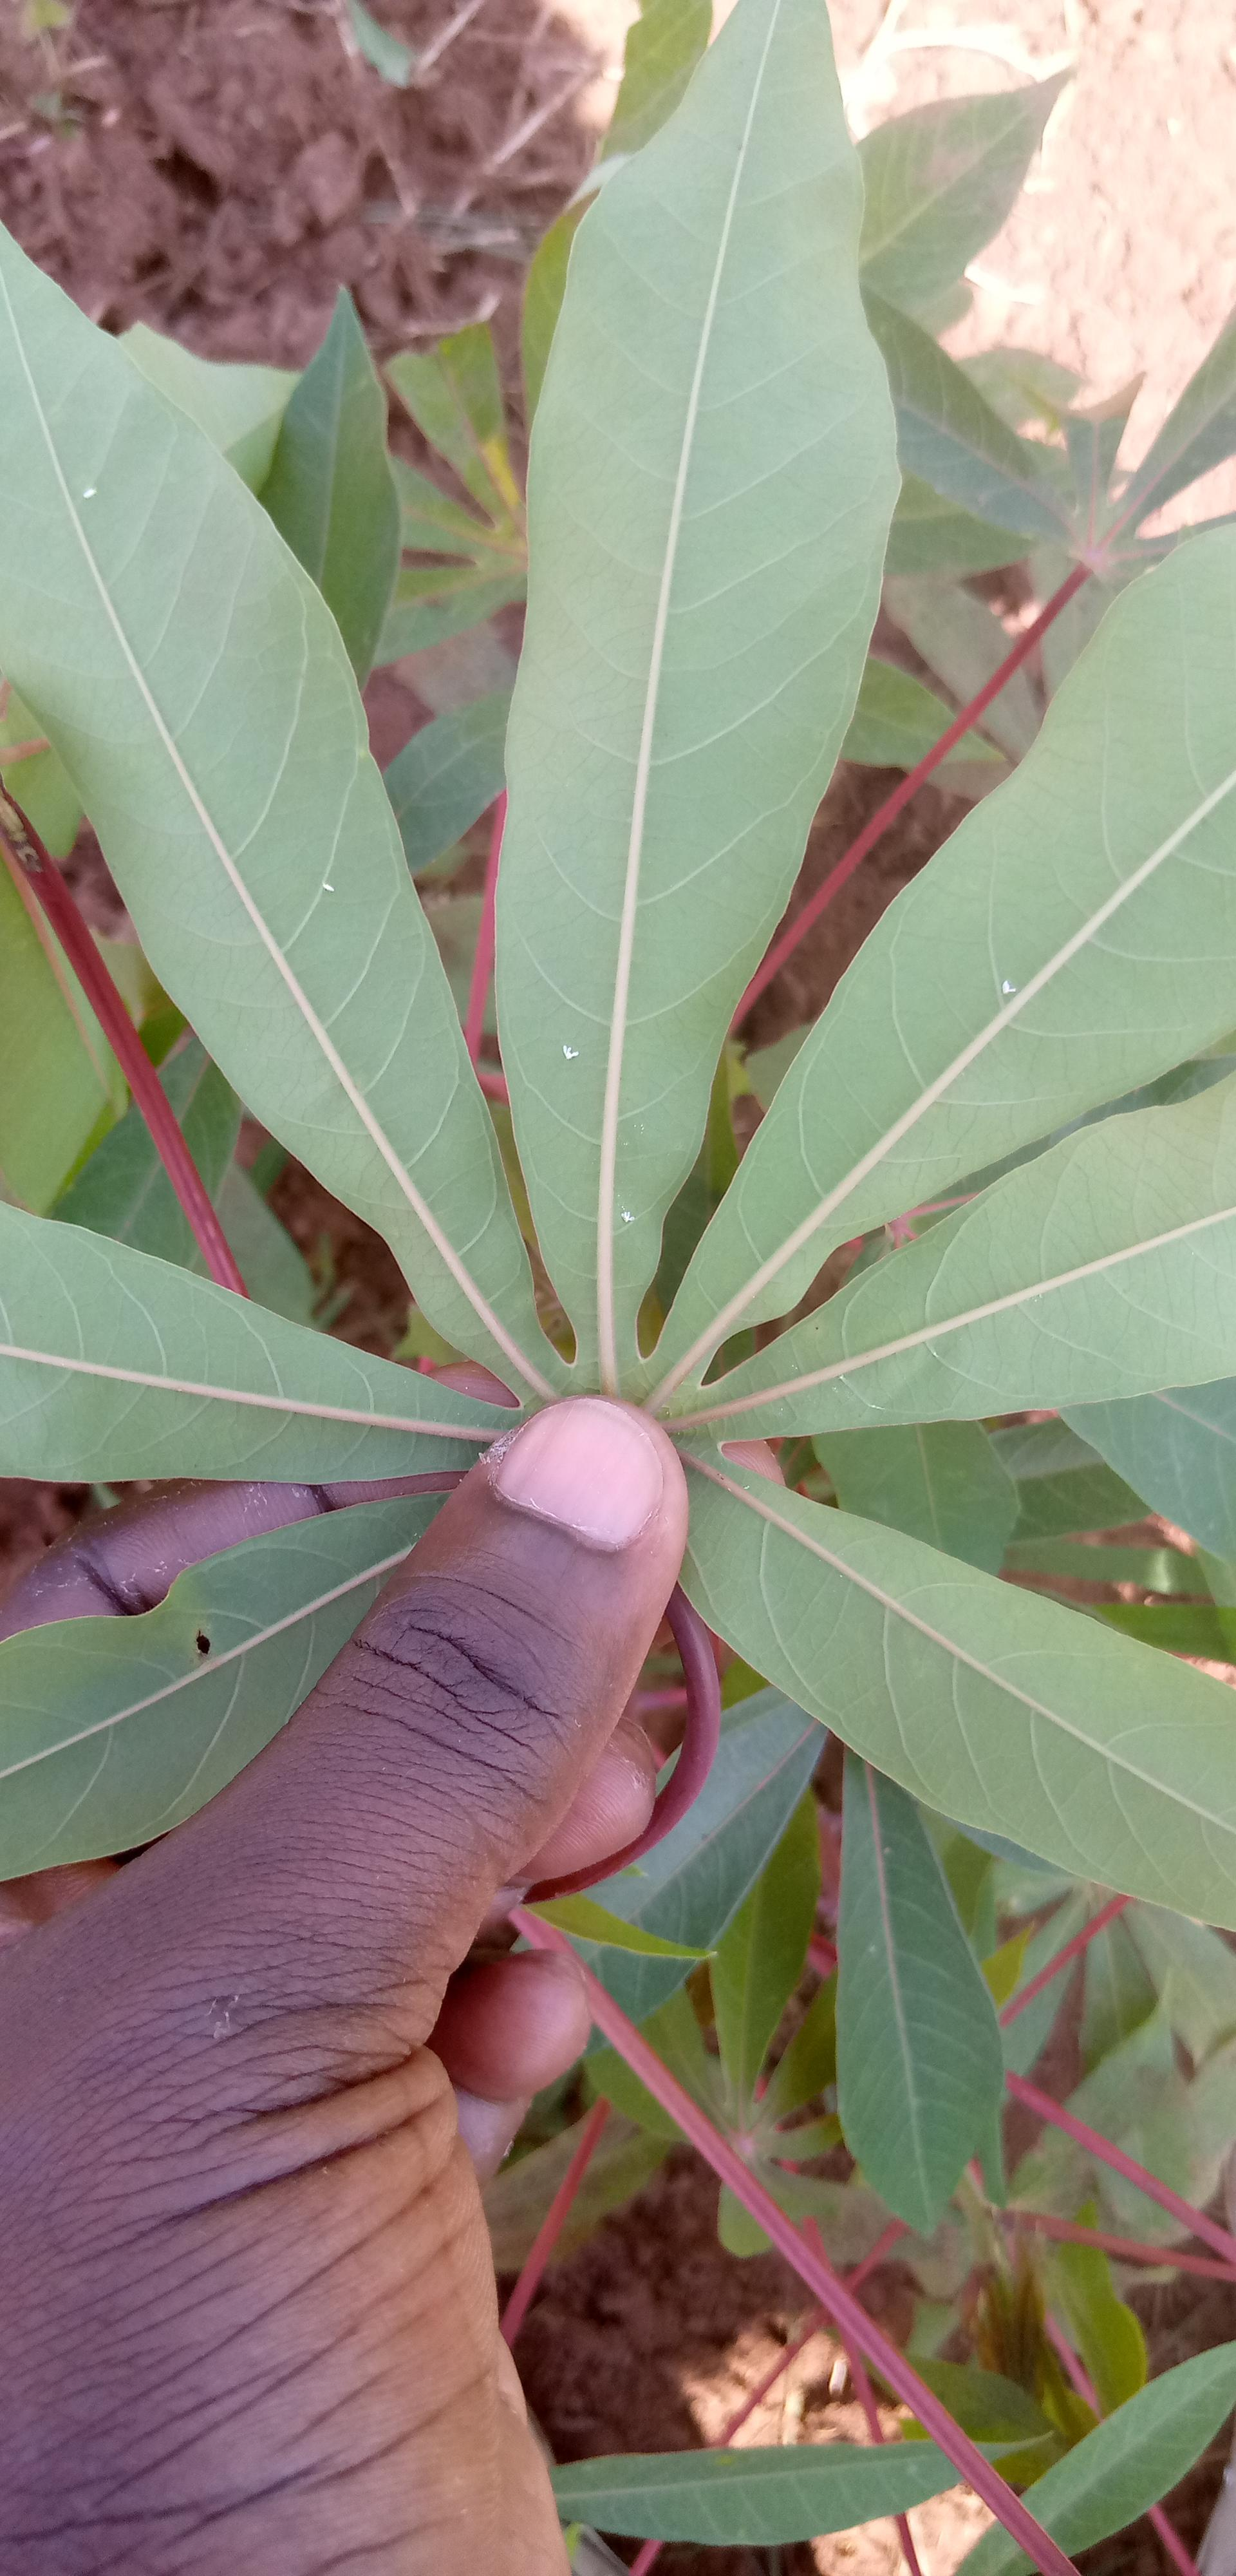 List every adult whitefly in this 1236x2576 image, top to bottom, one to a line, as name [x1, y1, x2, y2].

whitefly [79, 486, 99, 501]
whitefly [319, 880, 336, 895]
whitefly [1000, 976, 1019, 995]
whitefly [560, 1043, 583, 1061]
whitefly [619, 1207, 639, 1225]